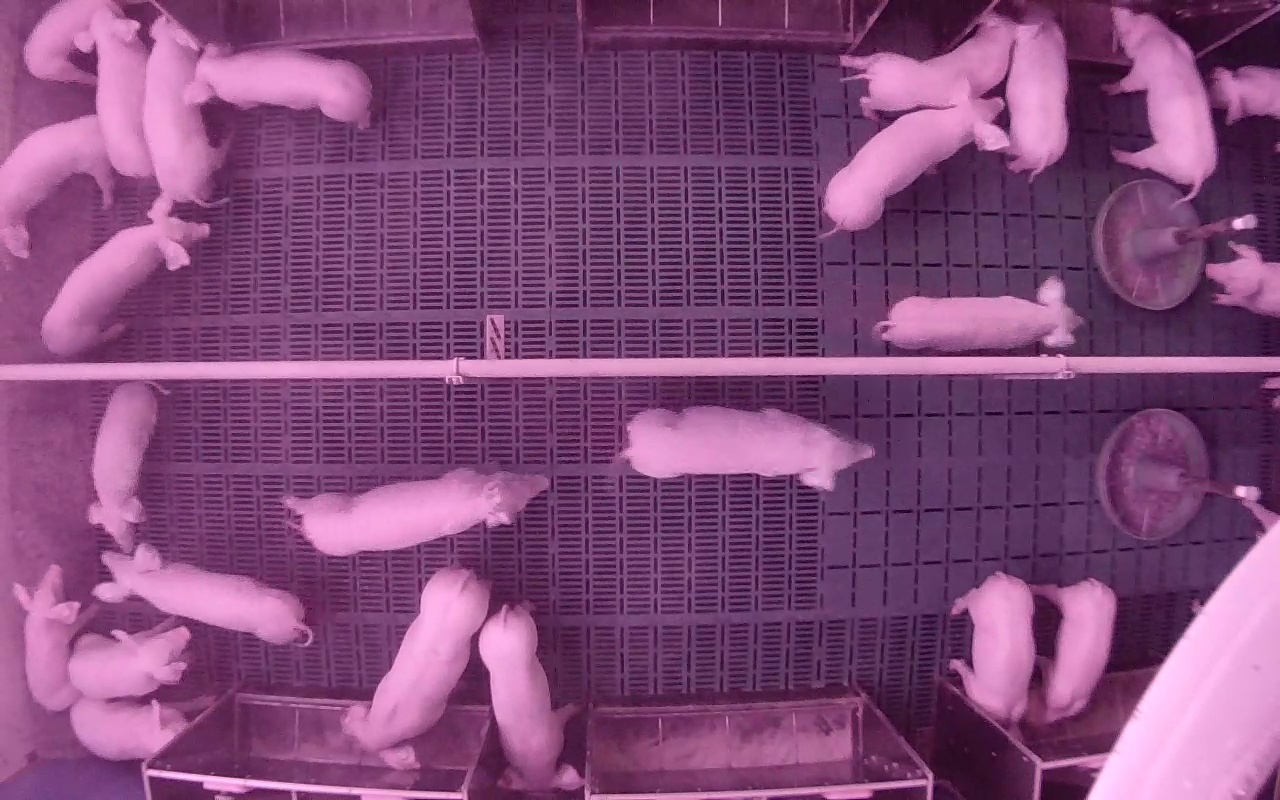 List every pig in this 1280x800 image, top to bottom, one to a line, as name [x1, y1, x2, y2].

pig [21, 0, 124, 88]
pig [1003, 1, 1071, 184]
pig [1101, 3, 1218, 203]
pig [72, 4, 156, 181]
pig [838, 4, 1045, 119]
pig [140, 13, 236, 208]
pig [184, 42, 375, 129]
pig [1207, 60, 1279, 127]
pig [814, 76, 1011, 241]
pig [1, 110, 120, 260]
pig [39, 192, 213, 358]
pig [1204, 239, 1280, 322]
pig [875, 274, 1089, 351]
pig [86, 381, 171, 555]
pig [612, 403, 876, 493]
pig [282, 467, 553, 557]
pig [91, 543, 314, 647]
pig [339, 563, 492, 771]
pig [13, 564, 101, 713]
pig [948, 570, 1037, 744]
pig [1027, 576, 1119, 727]
pig [477, 600, 585, 797]
pig [69, 614, 195, 698]
pig [70, 693, 217, 761]